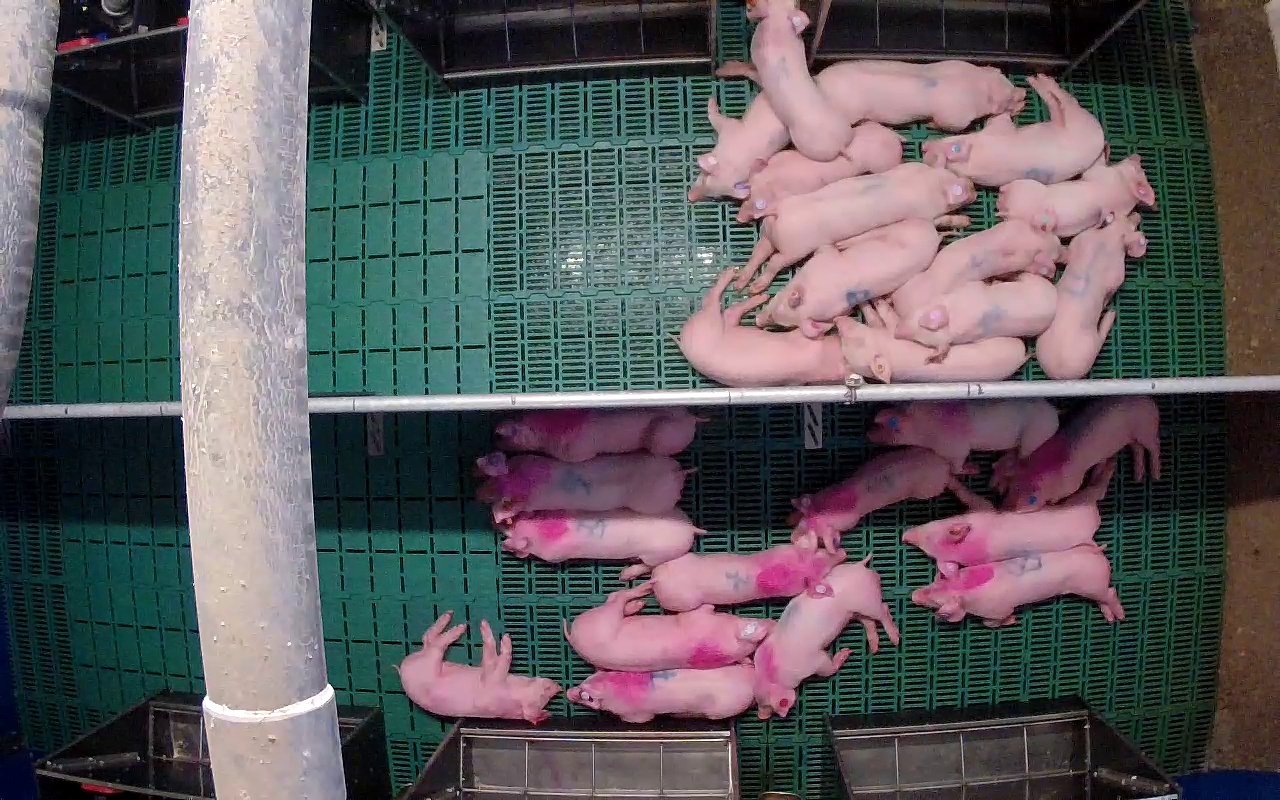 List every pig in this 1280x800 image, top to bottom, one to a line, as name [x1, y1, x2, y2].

pig [745, 0, 857, 163]
pig [811, 58, 1028, 132]
pig [686, 59, 793, 202]
pig [922, 74, 1107, 186]
pig [732, 121, 909, 226]
pig [996, 142, 1159, 239]
pig [733, 150, 979, 297]
pig [891, 206, 1070, 319]
pig [1034, 206, 1148, 381]
pig [755, 219, 963, 340]
pig [669, 267, 850, 385]
pig [894, 271, 1059, 367]
pig [834, 297, 1032, 382]
pig [992, 395, 1164, 514]
pig [868, 400, 1059, 497]
pig [494, 406, 709, 462]
pig [787, 448, 952, 555]
pig [473, 450, 699, 523]
pig [901, 459, 1118, 580]
pig [491, 508, 706, 579]
pig [651, 530, 848, 613]
pig [911, 544, 1124, 629]
pig [753, 550, 901, 719]
pig [562, 583, 776, 670]
pig [392, 609, 564, 726]
pig [565, 663, 757, 726]